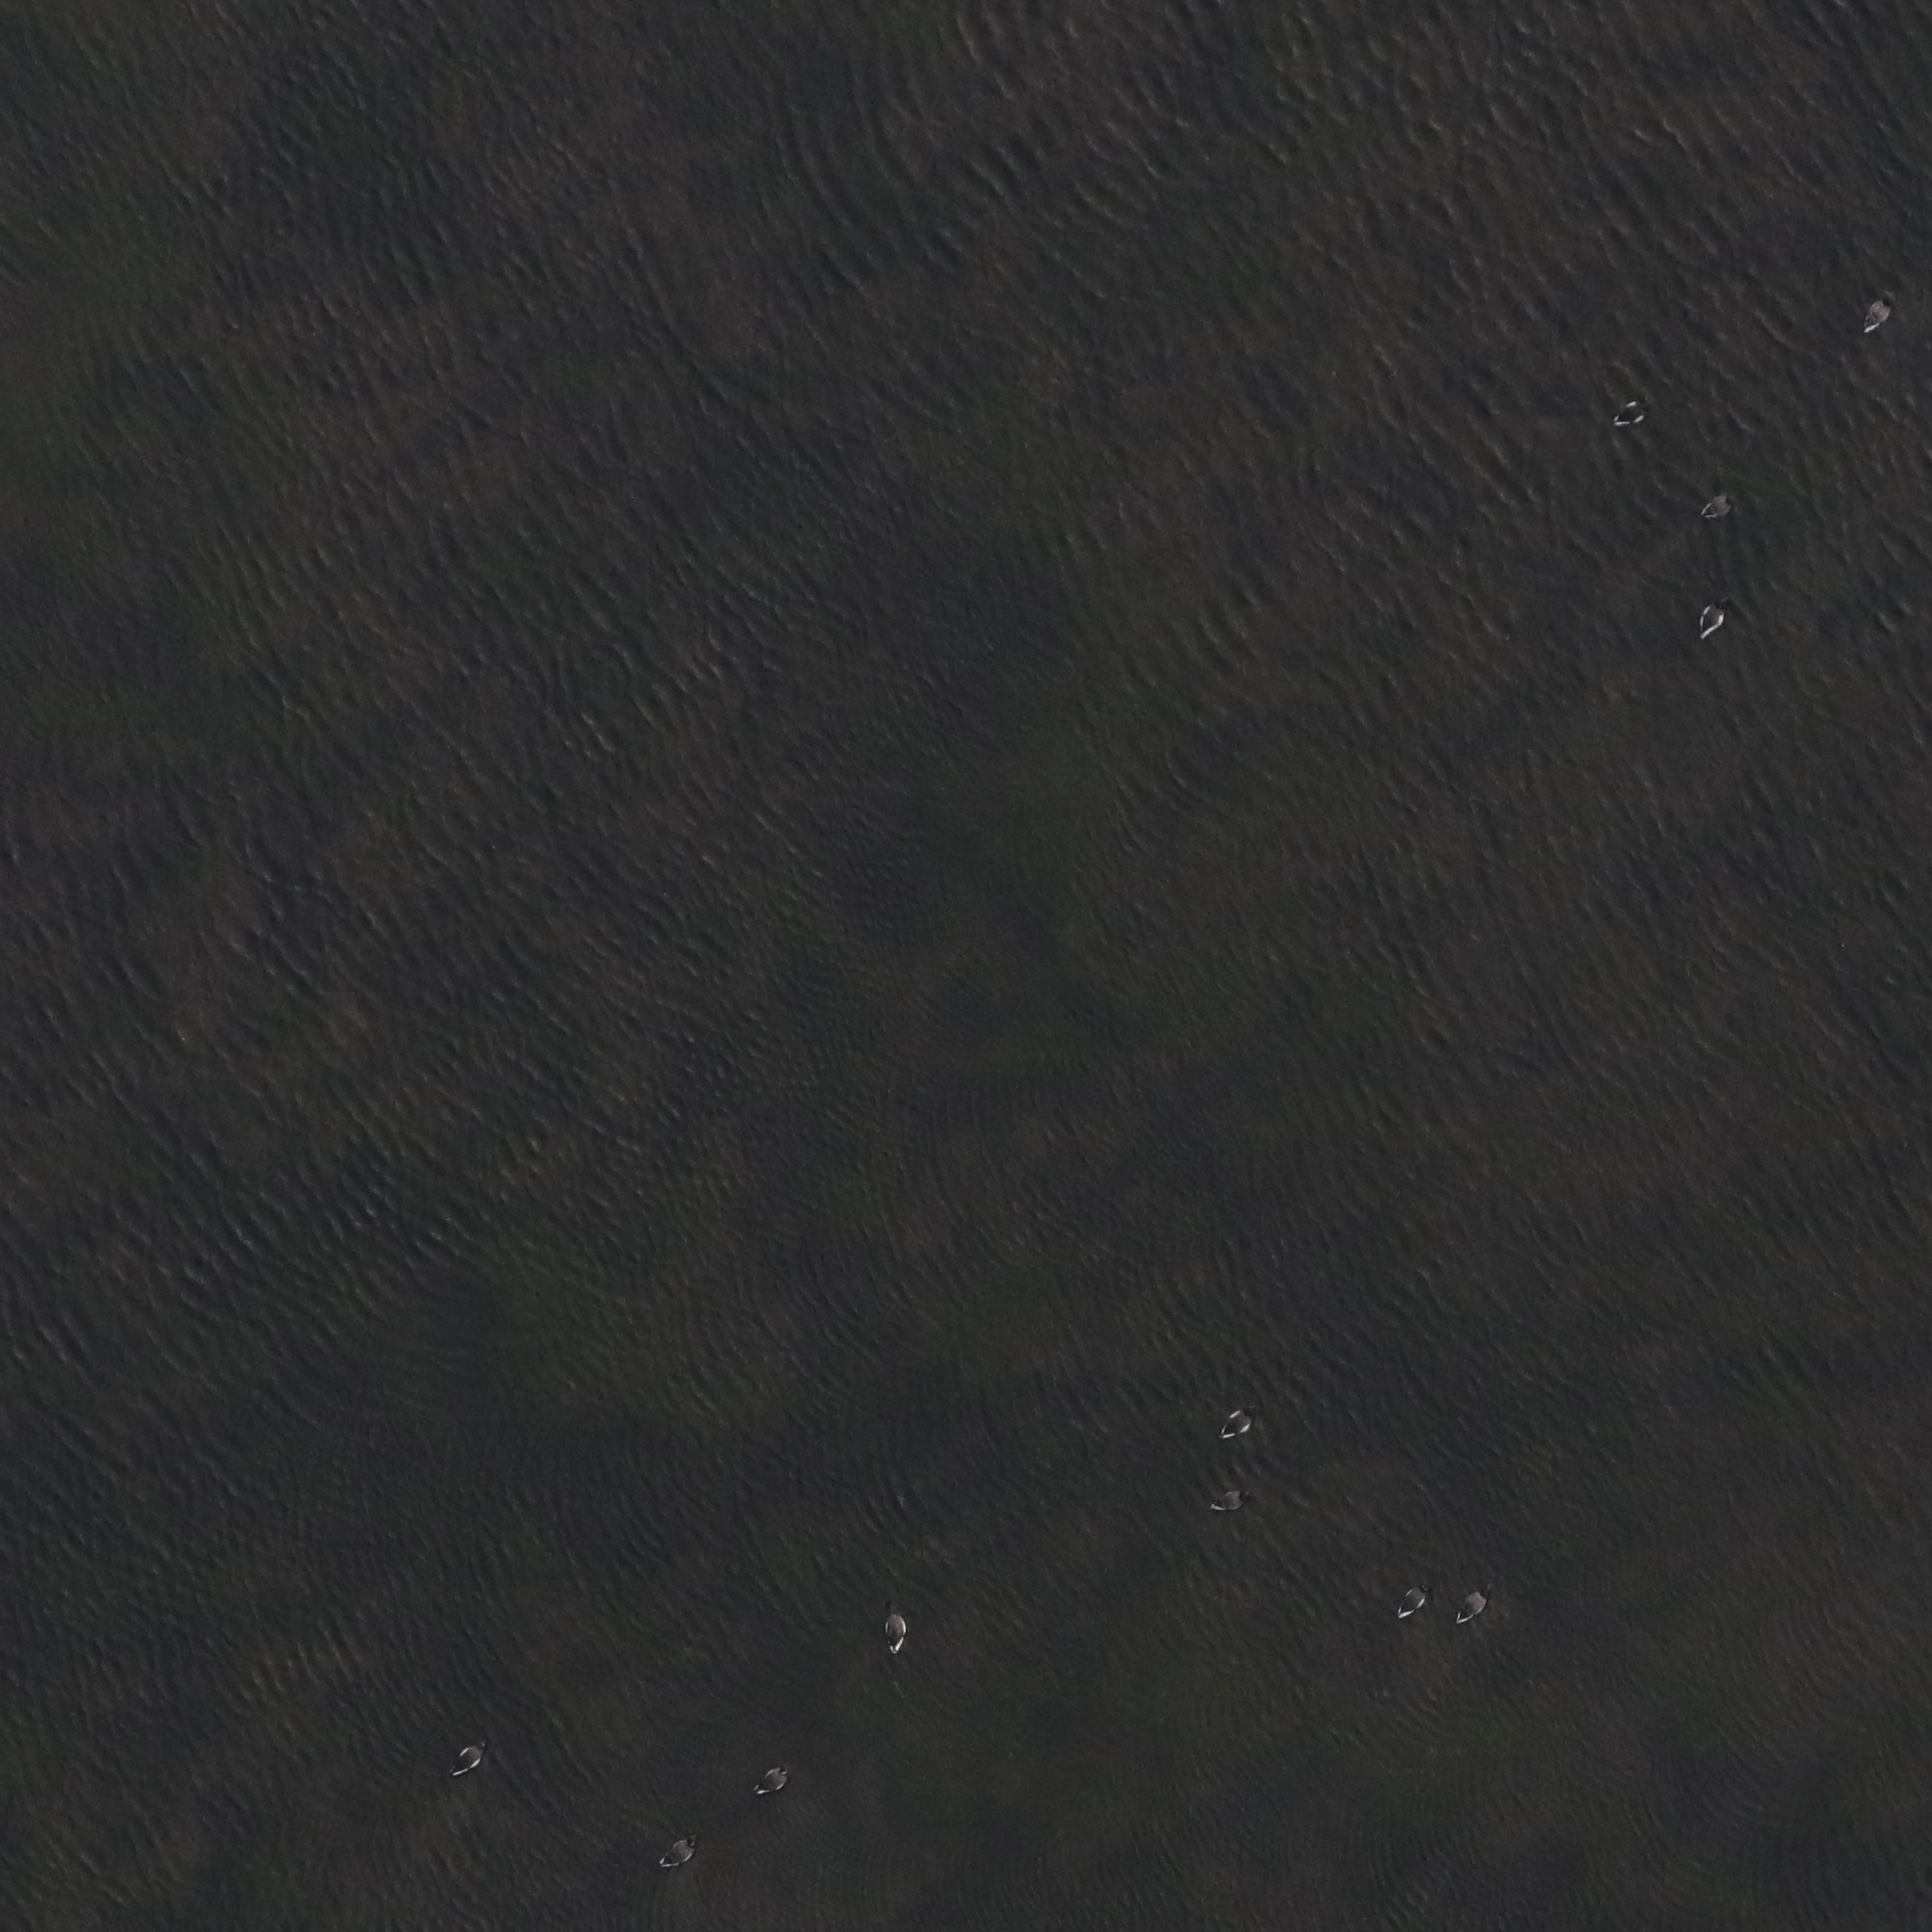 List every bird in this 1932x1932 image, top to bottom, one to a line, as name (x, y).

brant (1877, 314)
brant (1631, 413)
brant (1718, 506)
brant (1714, 617)
brant (1236, 1422)
brant (1229, 1500)
brant (1413, 1599)
brant (1472, 1604)
brant (896, 1627)
brant (468, 1759)
brant (773, 1780)
brant (677, 1854)